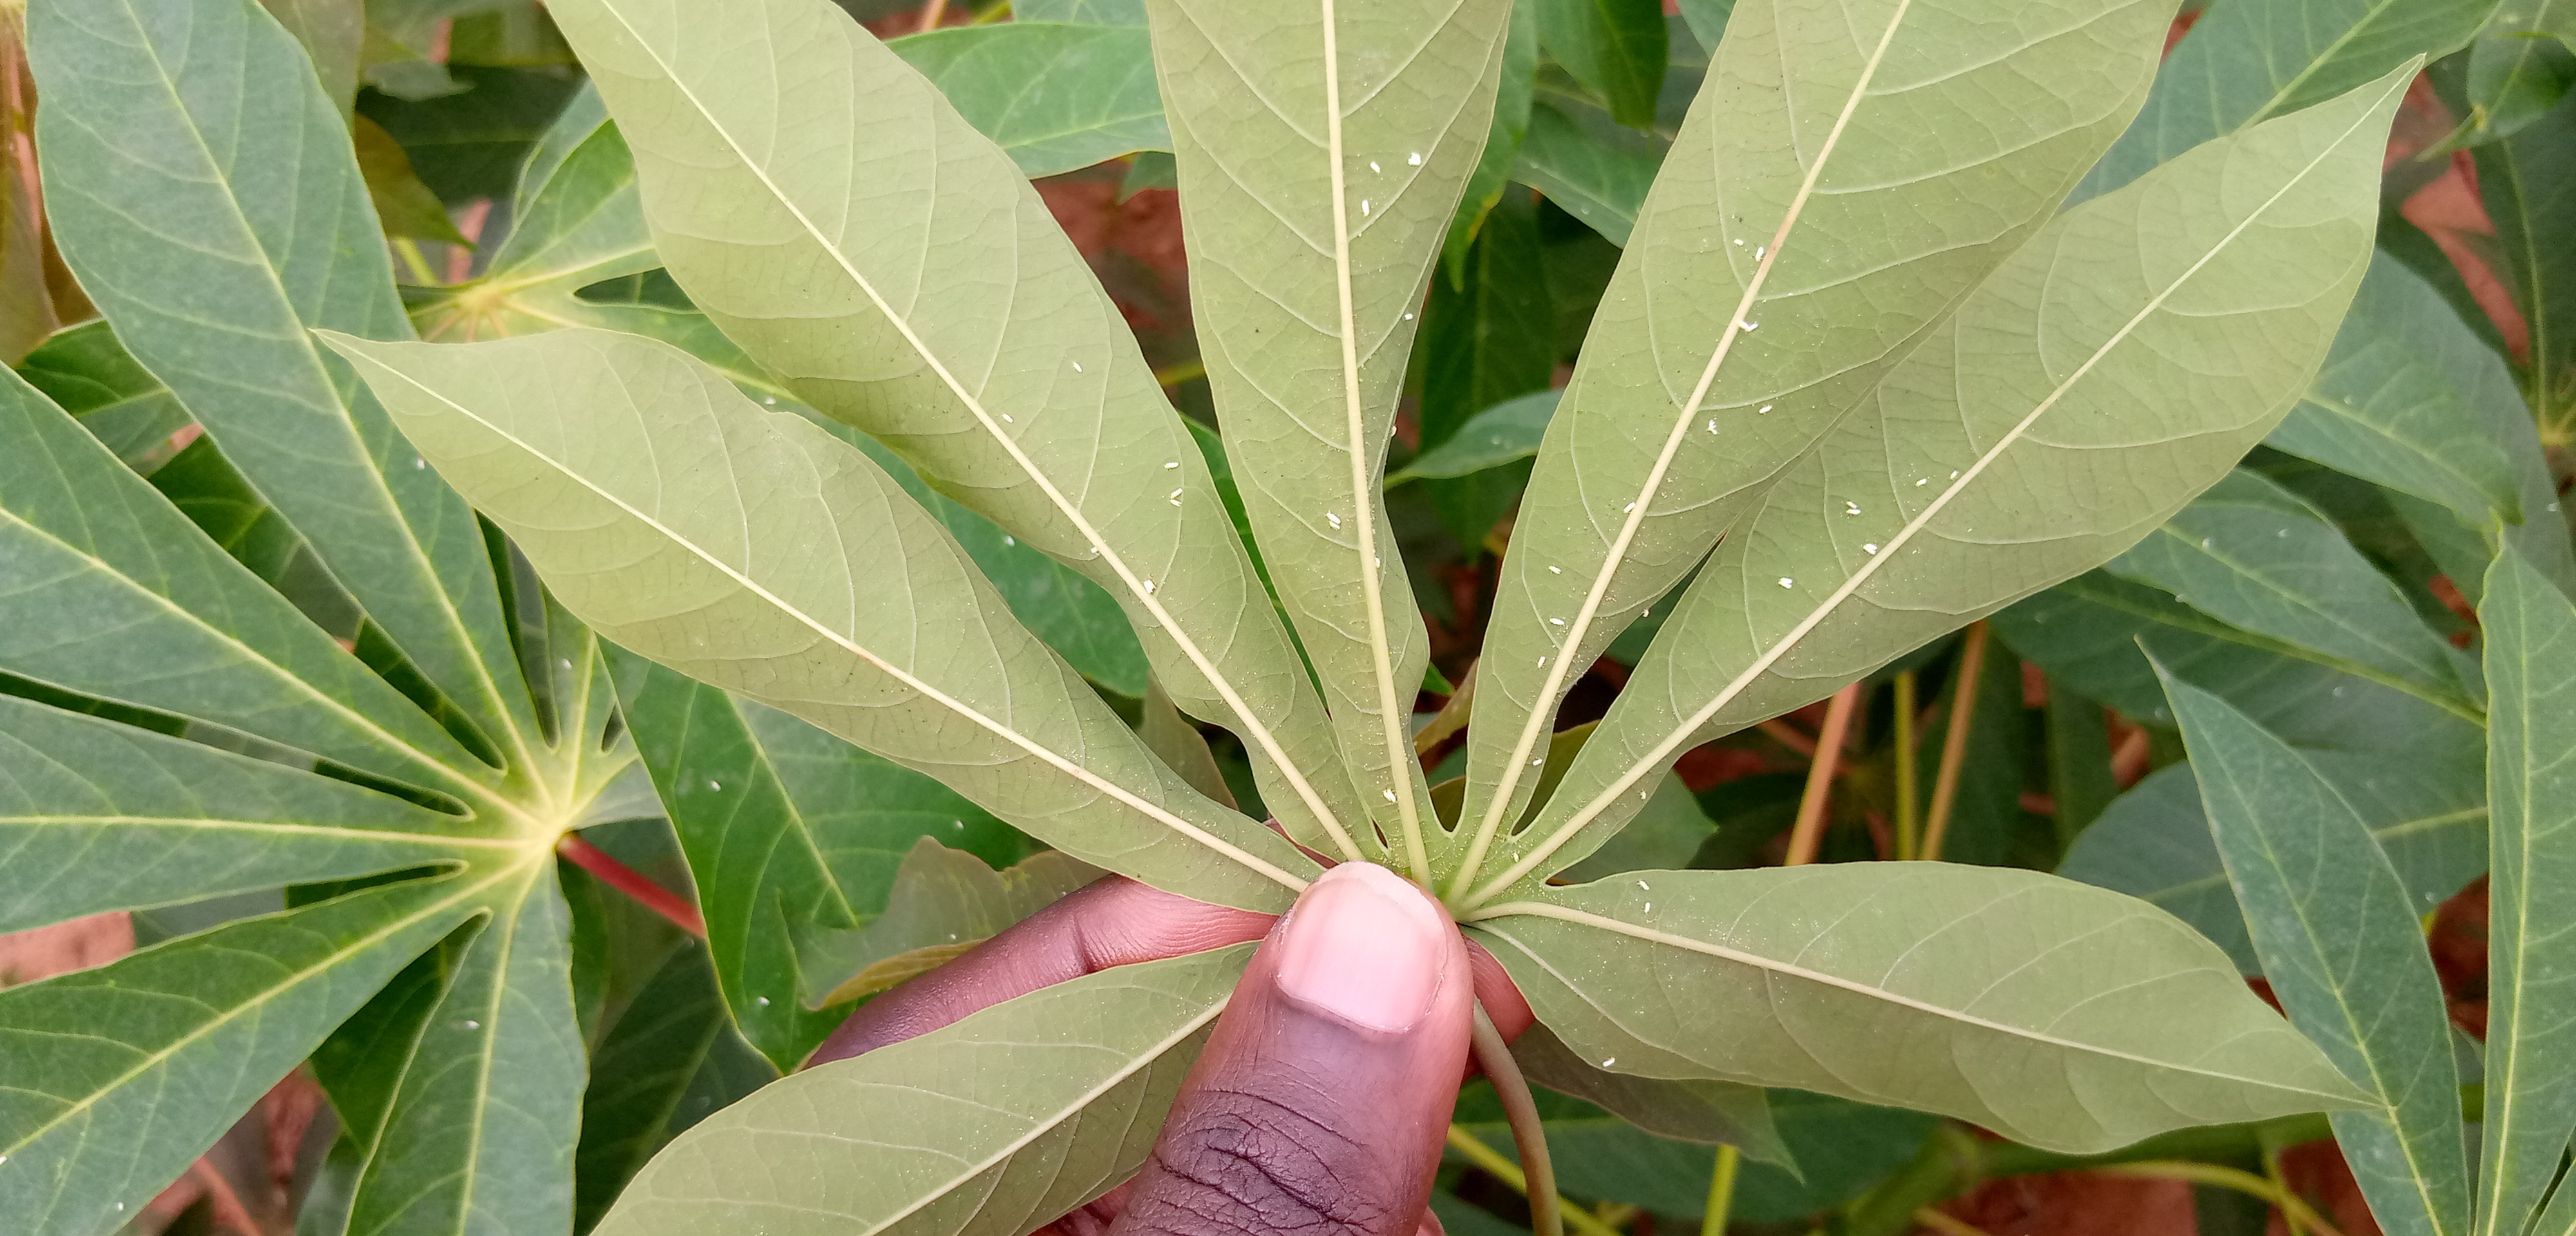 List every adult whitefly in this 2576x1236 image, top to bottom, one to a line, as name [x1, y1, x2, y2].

whitefly [1403, 147, 1427, 169]
whitefly [1367, 156, 1385, 180]
whitefly [1360, 197, 1378, 220]
whitefly [1730, 232, 1745, 251]
whitefly [1747, 241, 1770, 270]
whitefly [1401, 309, 1417, 326]
whitefly [1735, 317, 1763, 336]
whitefly [1064, 357, 1085, 376]
whitefly [1757, 398, 1777, 422]
whitefly [998, 407, 1021, 431]
whitefly [1697, 414, 1723, 435]
whitefly [1387, 424, 1398, 438]
whitefly [1162, 454, 1180, 471]
whitefly [1944, 465, 1960, 483]
whitefly [1911, 470, 1933, 498]
whitefly [1166, 485, 1188, 500]
whitefly [1616, 489, 1639, 520]
whitefly [1164, 495, 1186, 511]
whitefly [1841, 495, 1868, 519]
whitefly [1839, 500, 1862, 522]
whitefly [1321, 507, 1347, 532]
whitefly [1861, 538, 1881, 559]
whitefly [1088, 539, 1103, 560]
whitefly [1372, 548, 1387, 572]
whitefly [1548, 560, 1566, 578]
whitefly [1774, 572, 1804, 594]
whitefly [1141, 574, 1158, 597]
whitefly [1637, 606, 1654, 623]
whitefly [1549, 612, 1565, 630]
whitefly [1537, 650, 1549, 671]
whitefly [1531, 753, 1544, 766]
whitefly [1374, 782, 1403, 805]
whitefly [1635, 786, 1651, 803]
whitefly [1509, 850, 1523, 863]
whitefly [1636, 876, 1655, 895]
whitefly [1639, 898, 1658, 916]
whitefly [1595, 1047, 1621, 1071]